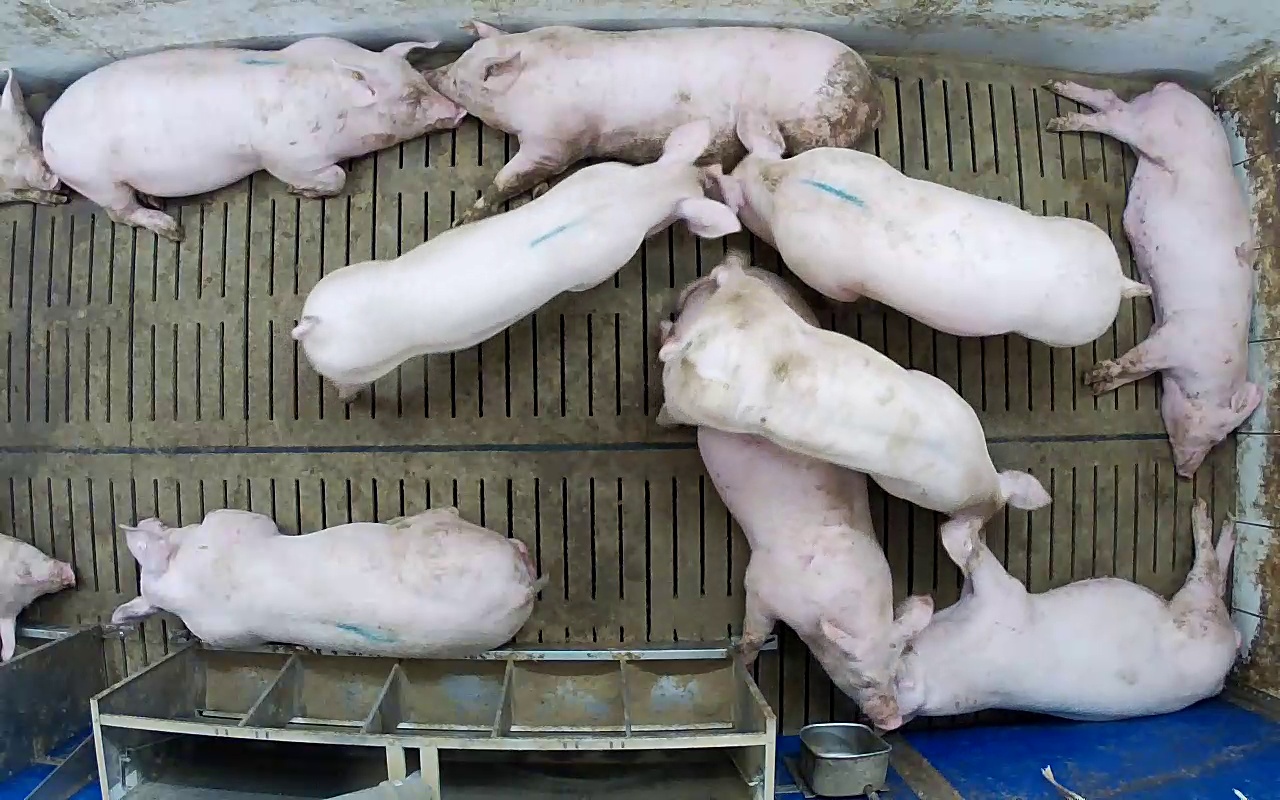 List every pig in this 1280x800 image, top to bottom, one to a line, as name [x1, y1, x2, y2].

pig [422, 20, 887, 219]
pig [41, 35, 467, 240]
pig [0, 64, 68, 207]
pig [1042, 75, 1262, 479]
pig [702, 103, 1154, 345]
pig [291, 119, 740, 404]
pig [655, 254, 1054, 581]
pig [666, 267, 936, 731]
pig [895, 495, 1244, 719]
pig [110, 503, 551, 657]
pig [1, 534, 80, 661]